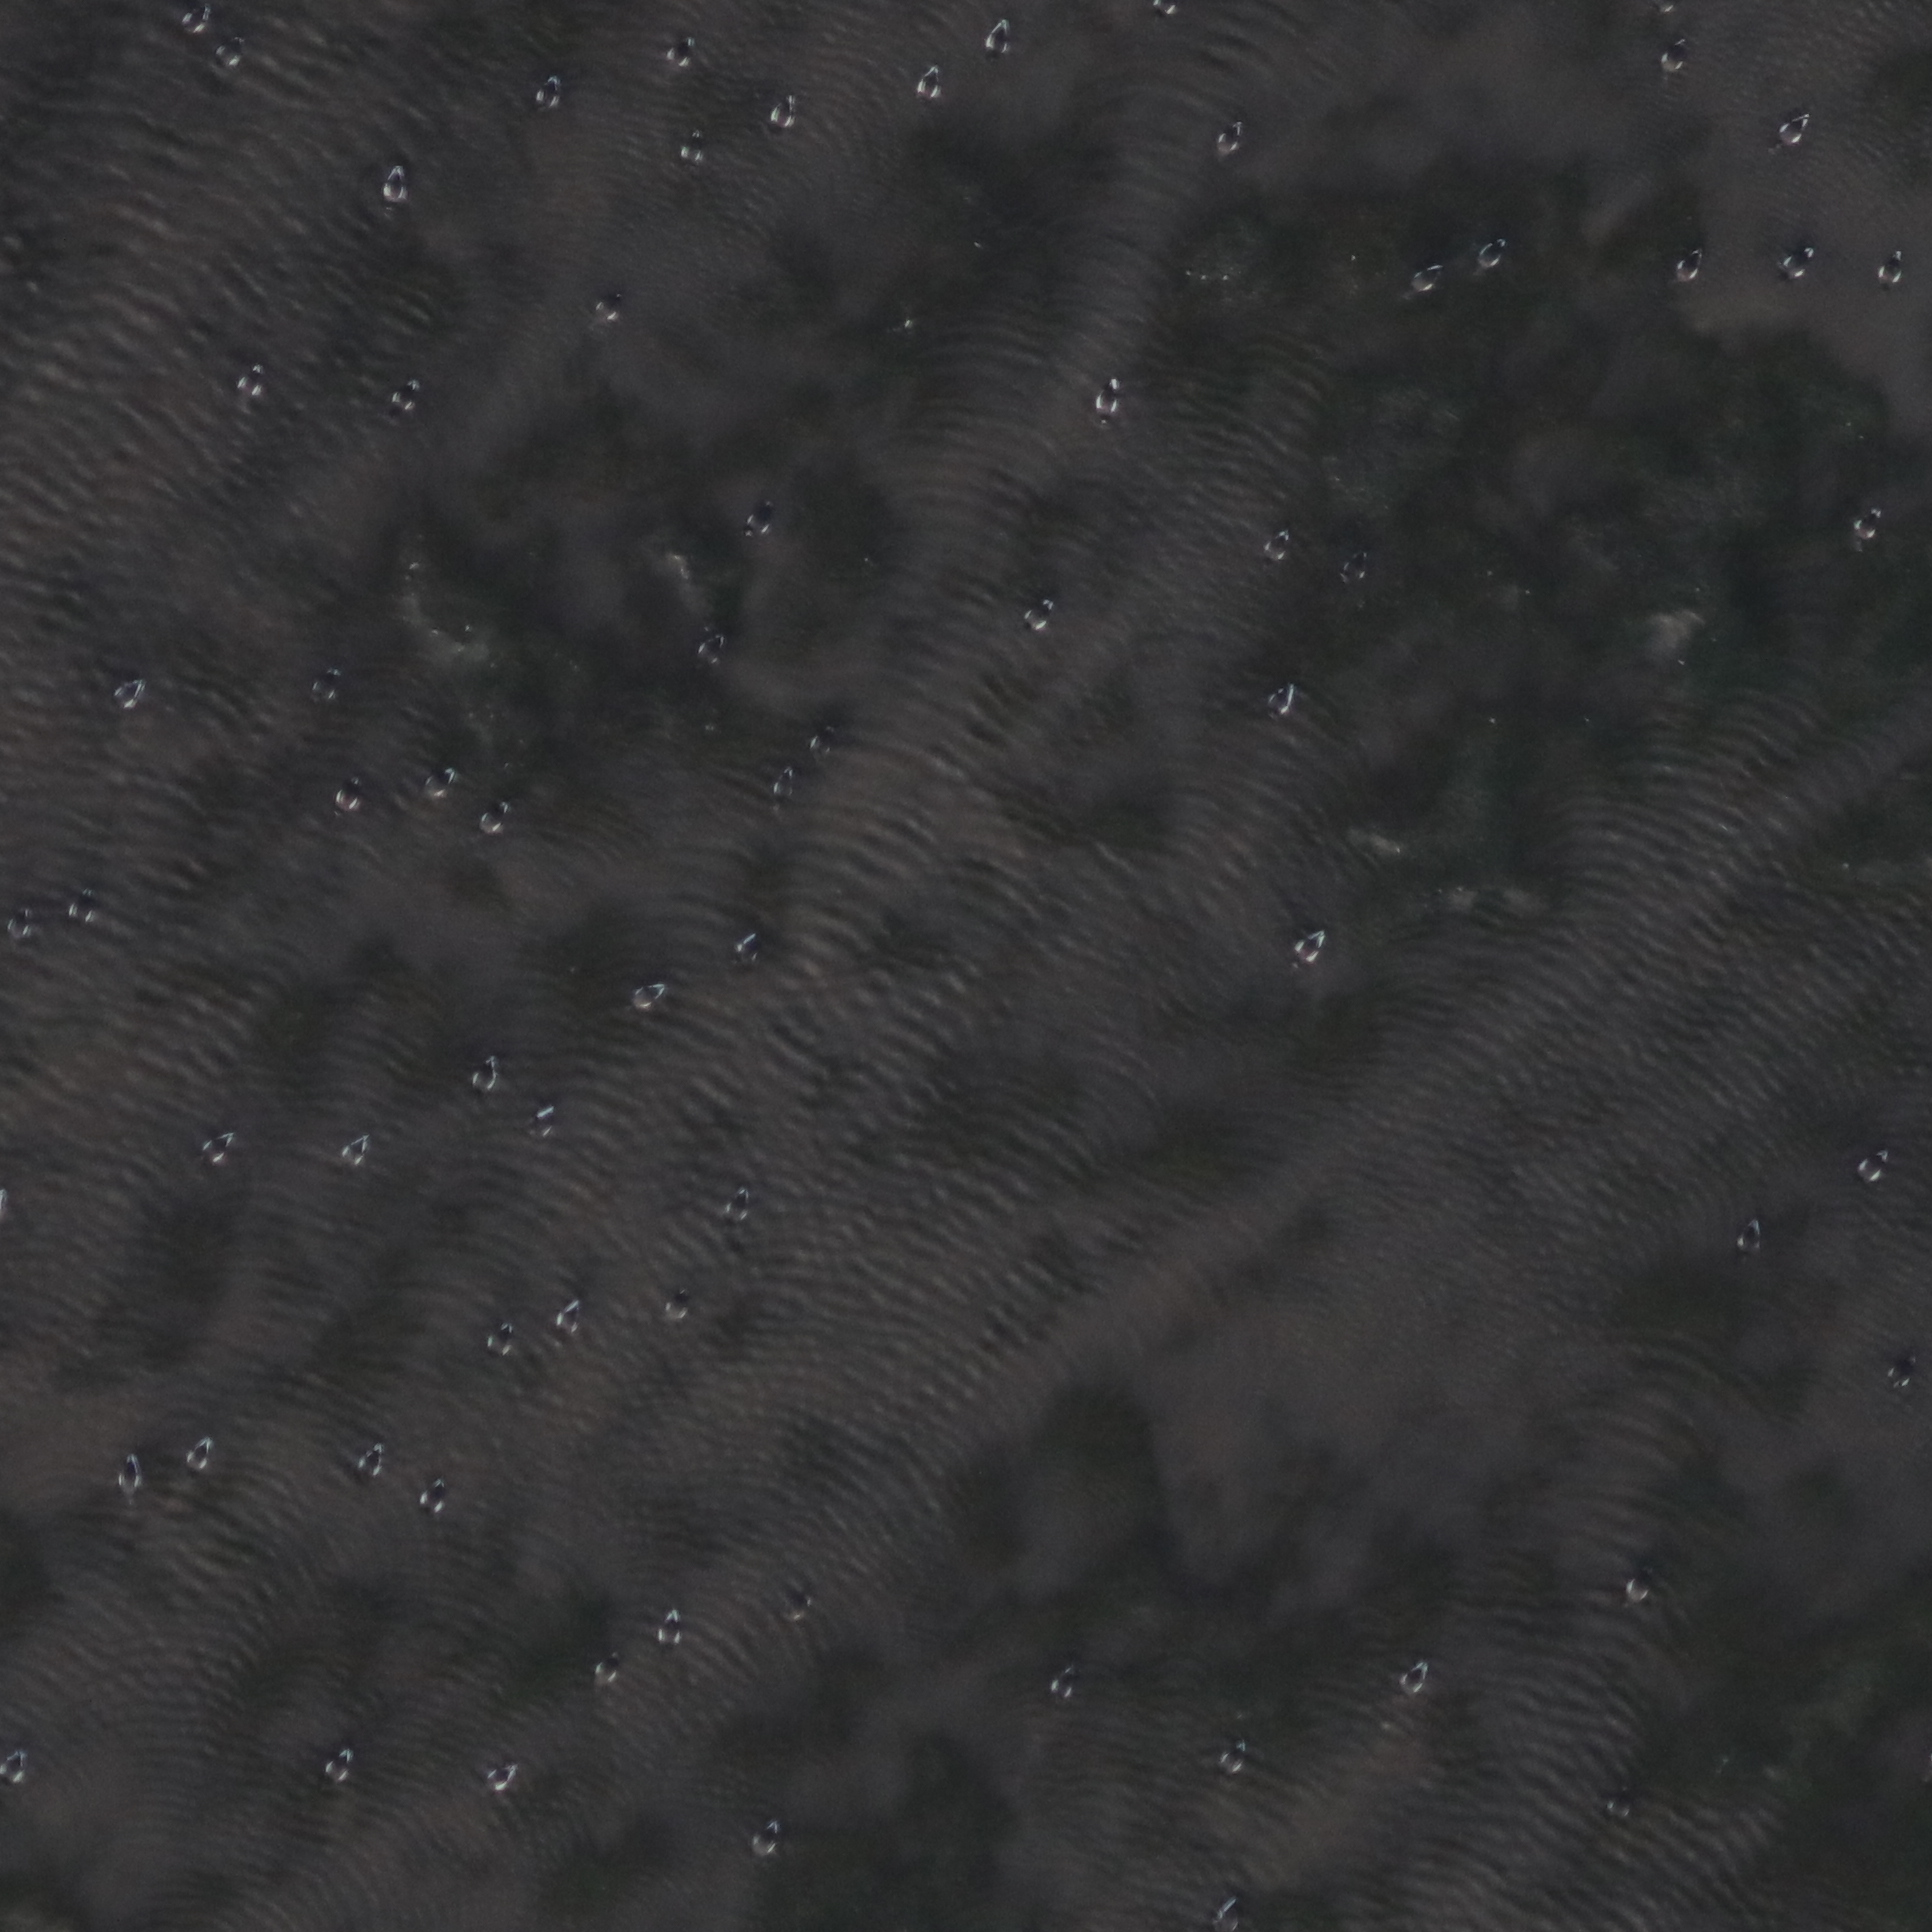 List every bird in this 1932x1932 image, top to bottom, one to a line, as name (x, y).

brant (190, 5)
brant (1002, 41)
brant (680, 50)
brant (1676, 61)
brant (234, 62)
brant (935, 84)
brant (549, 93)
brant (781, 115)
brant (1793, 132)
brant (1228, 141)
brant (696, 146)
brant (395, 188)
brant (1499, 252)
brant (1796, 266)
brant (1689, 267)
brant (1893, 272)
brant (1425, 280)
brant (613, 319)
brant (249, 383)
brant (406, 399)
brant (1109, 402)
brant (757, 515)
brant (1870, 526)
brant (1274, 548)
brant (1038, 616)
brant (710, 644)
brant (326, 684)
brant (127, 693)
brant (1282, 704)
brant (821, 740)
brant (437, 783)
brant (787, 786)
brant (348, 798)
brant (494, 821)
brant (88, 910)
brant (24, 931)
brant (1308, 948)
brant (752, 950)
brant (647, 997)
brant (484, 1077)
brant (541, 1125)
brant (217, 1149)
brant (353, 1151)
brant (1873, 1166)
brant (735, 1209)
brant (1749, 1239)
brant (675, 1310)
brant (567, 1318)
brant (502, 1339)
brant (1899, 1375)
brant (200, 1456)
brant (373, 1464)
brant (133, 1477)
brant (434, 1497)
brant (1637, 1590)
brant (799, 1607)
brant (671, 1631)
brant (609, 1671)
brant (1413, 1678)
brant (1061, 1690)
brant (1235, 1759)
brant (339, 1767)
brant (13, 1768)
brant (499, 1776)
brant (1620, 1808)
brant (768, 1843)
brant (1229, 1914)